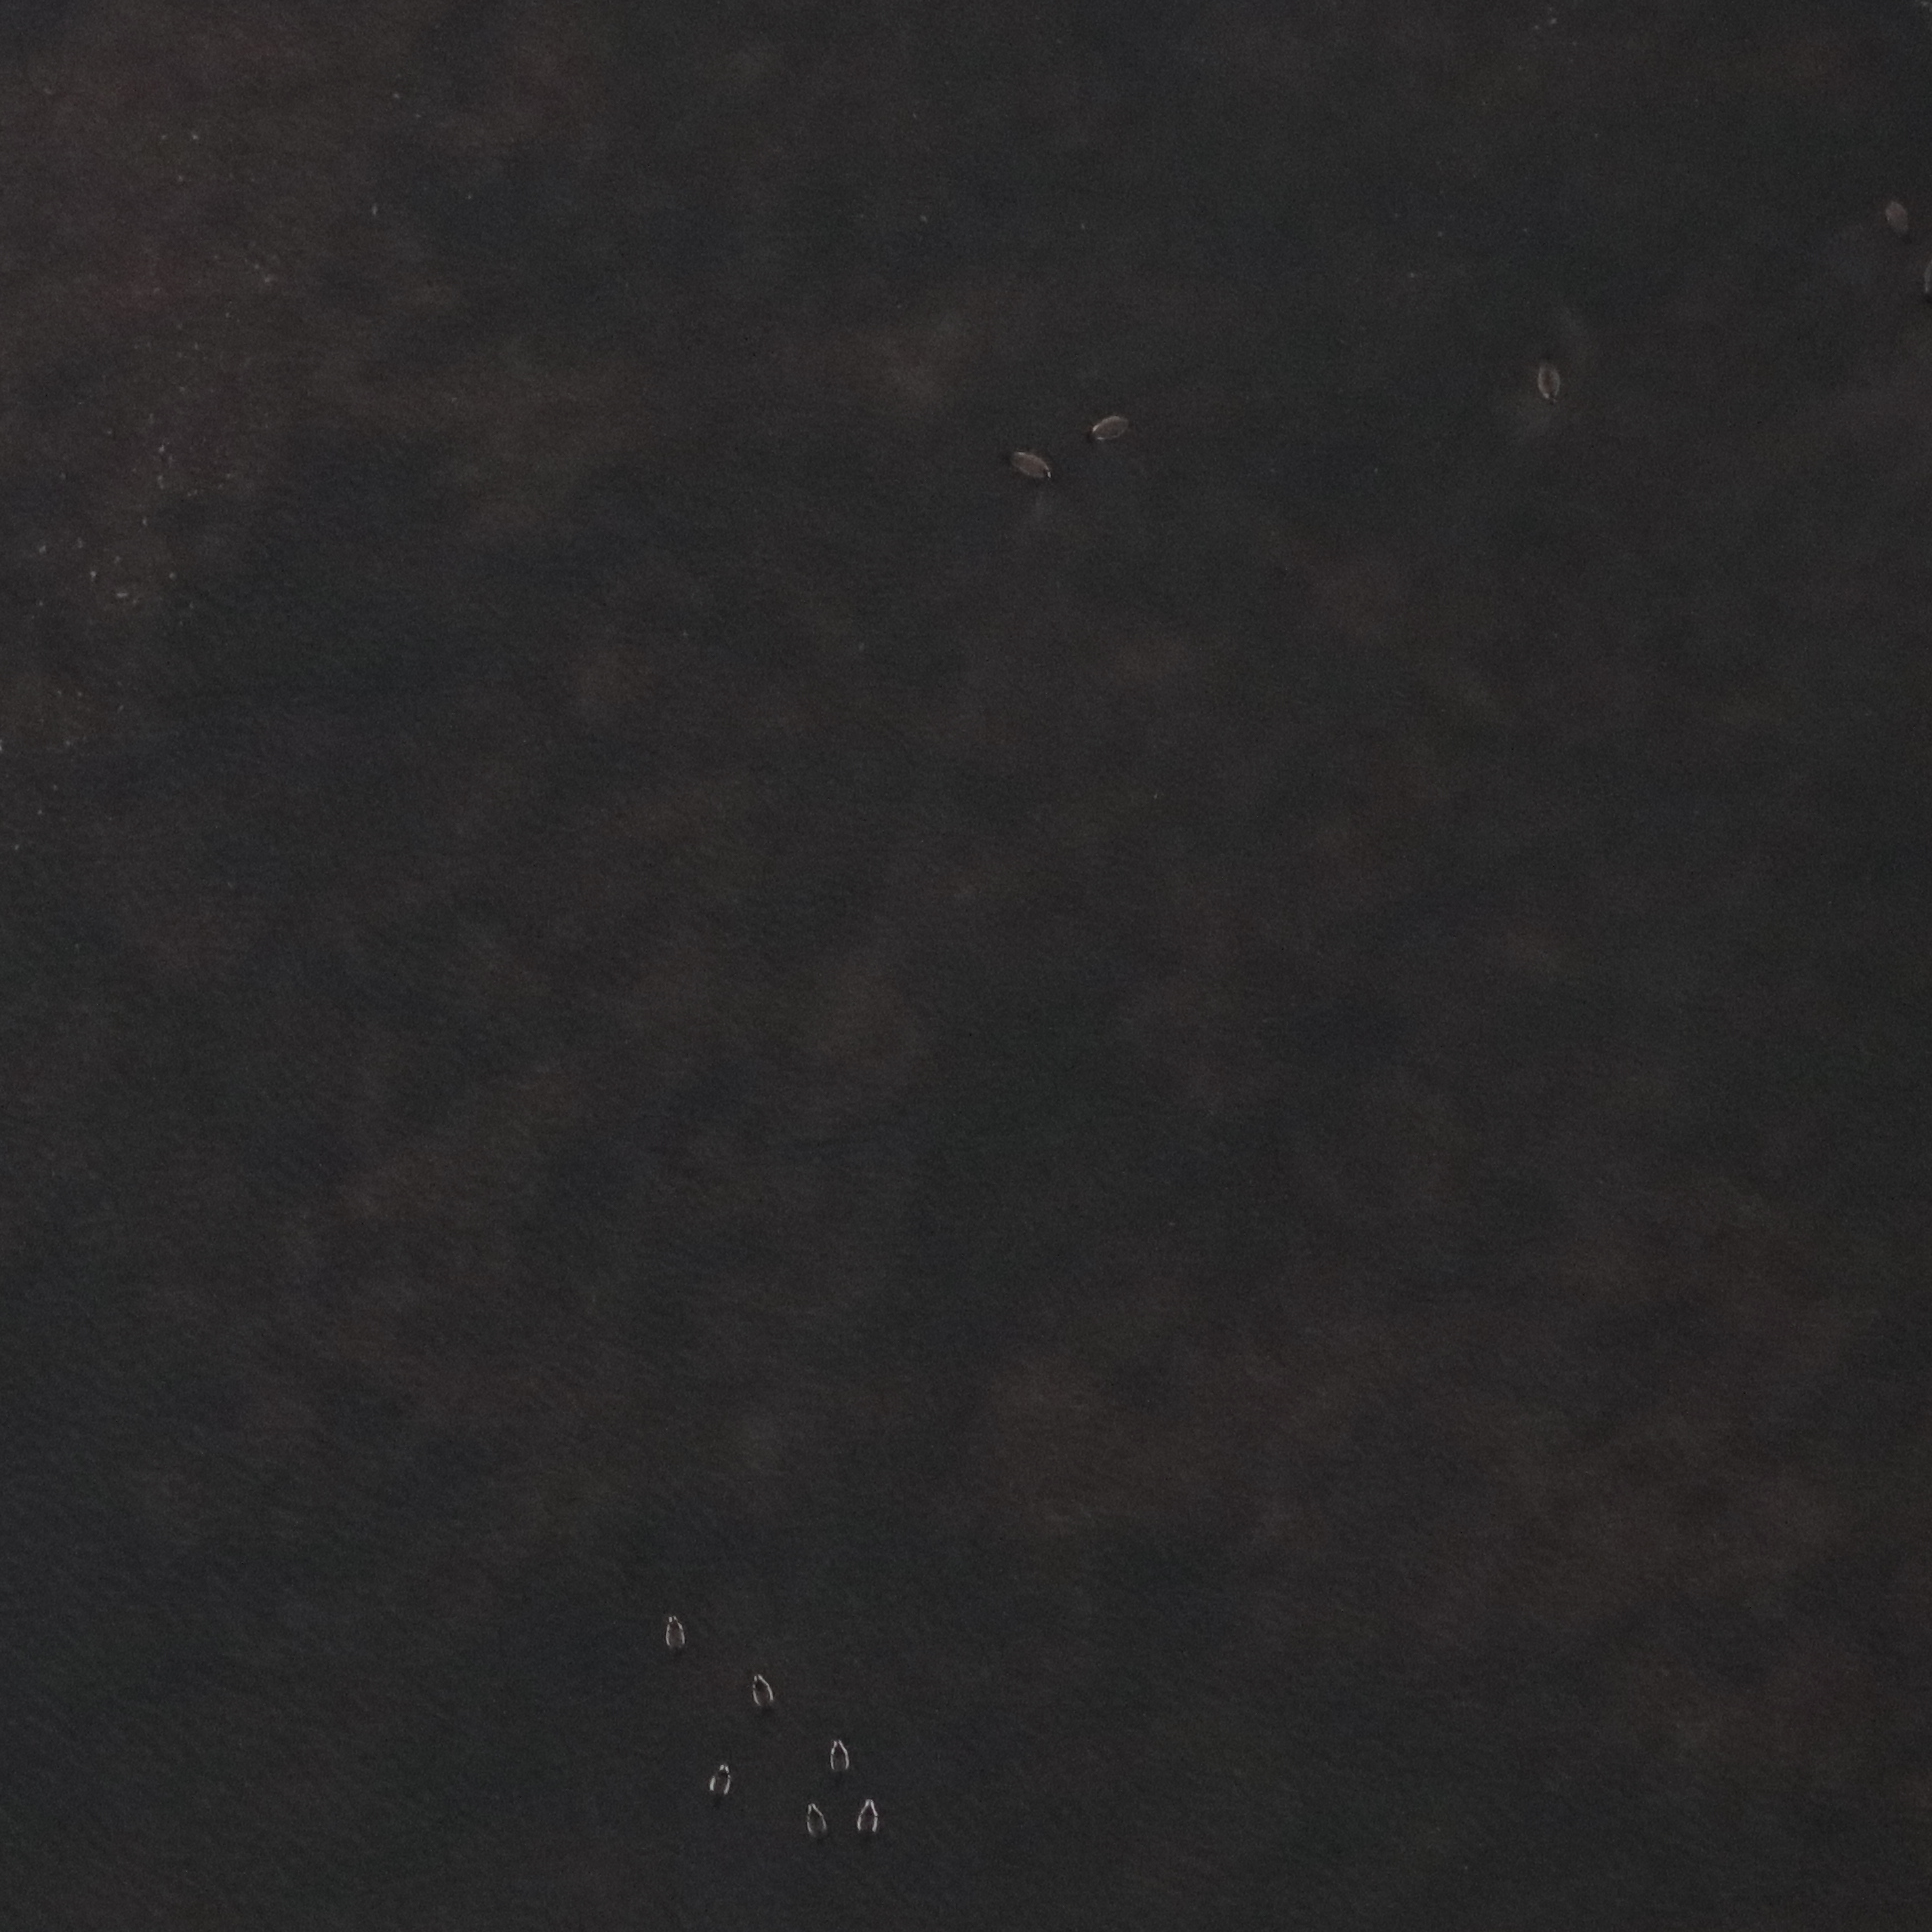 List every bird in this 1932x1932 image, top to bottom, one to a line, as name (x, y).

Canada goose (1892, 213)
Canada goose (1547, 379)
Canada goose (1109, 430)
Canada goose (1029, 465)
brant (676, 1637)
brant (764, 1694)
brant (839, 1759)
brant (720, 1783)
brant (867, 1819)
brant (815, 1824)